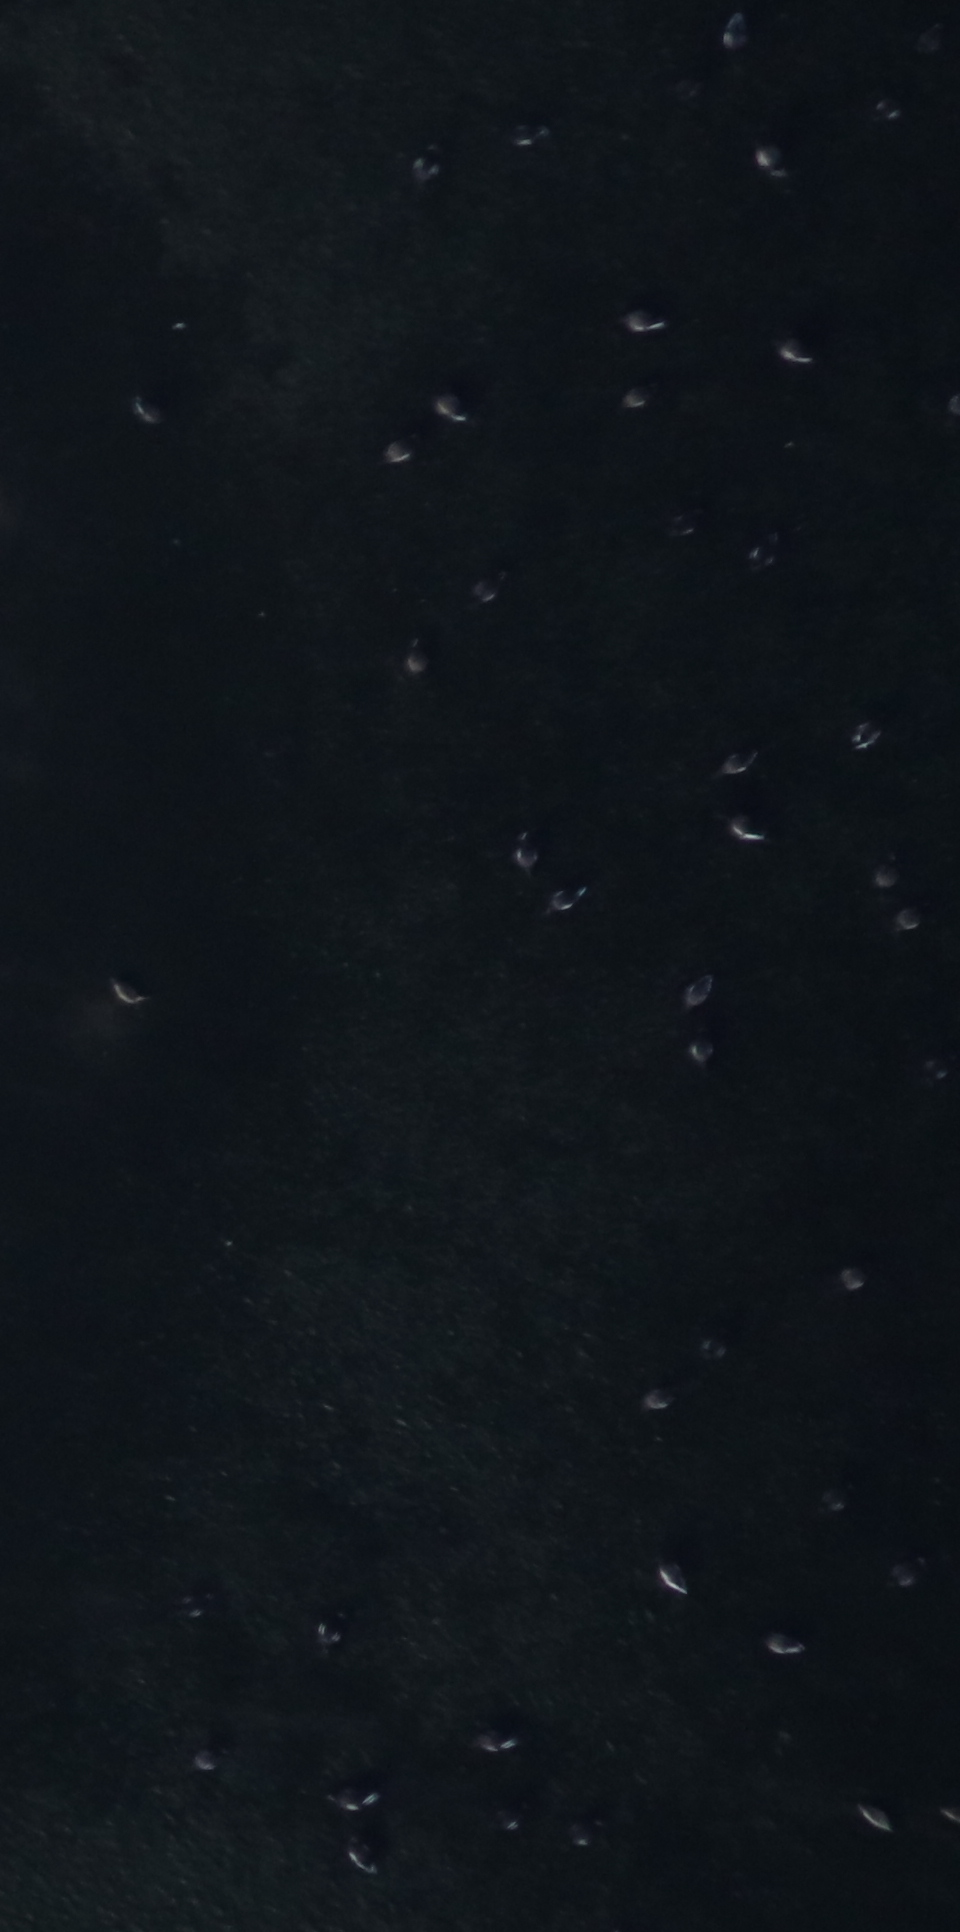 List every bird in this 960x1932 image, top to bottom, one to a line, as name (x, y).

brant (735, 32)
brant (885, 109)
brant (530, 136)
brant (773, 153)
brant (430, 165)
brant (642, 322)
brant (796, 349)
brant (639, 400)
brant (449, 409)
brant (150, 412)
brant (401, 454)
brant (678, 524)
brant (762, 551)
brant (491, 589)
brant (413, 664)
brant (875, 732)
brant (734, 762)
brant (748, 827)
brant (527, 856)
brant (885, 869)
brant (563, 897)
brant (907, 914)
brant (130, 993)
brant (695, 996)
brant (704, 1050)
brant (938, 1071)
brant (854, 1275)
brant (715, 1359)
brant (662, 1403)
brant (833, 1502)
brant (670, 1572)
brant (907, 1577)
brant (198, 1603)
brant (332, 1630)
brant (781, 1645)
brant (490, 1745)
brant (209, 1758)
brant (360, 1795)
brant (879, 1818)
brant (508, 1823)
brant (580, 1833)
brant (359, 1861)